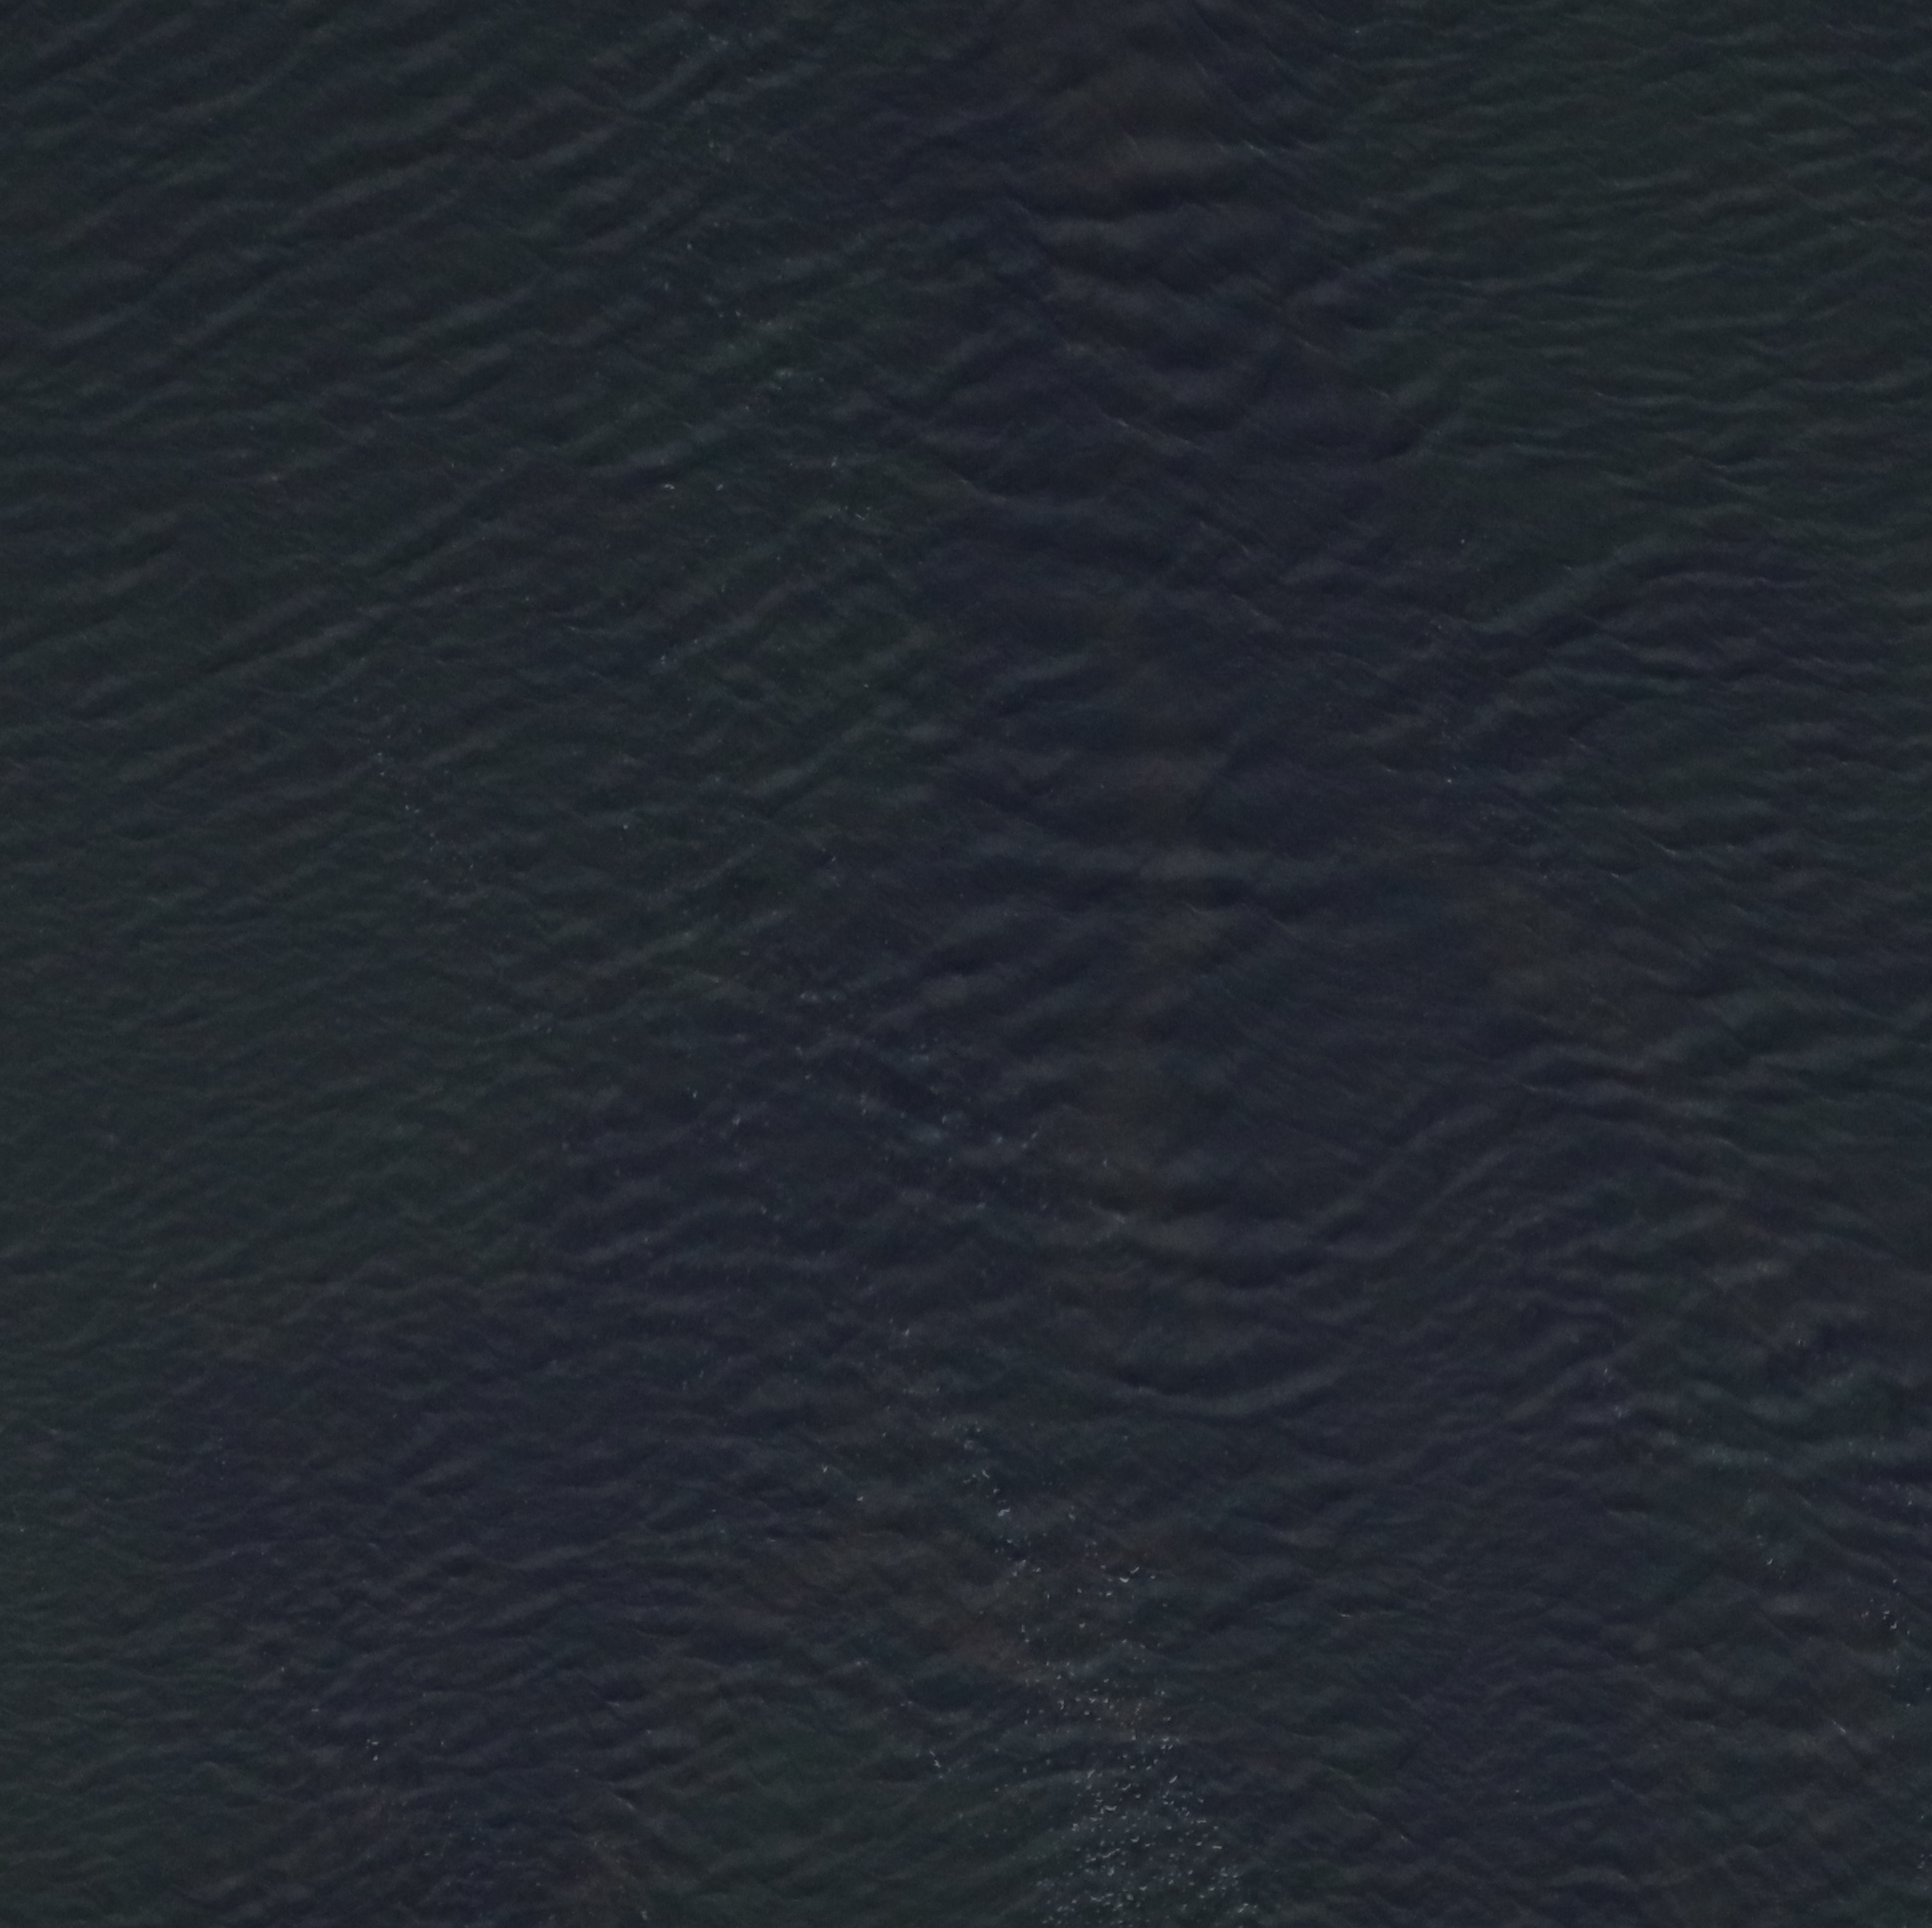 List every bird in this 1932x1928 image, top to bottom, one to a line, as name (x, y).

None